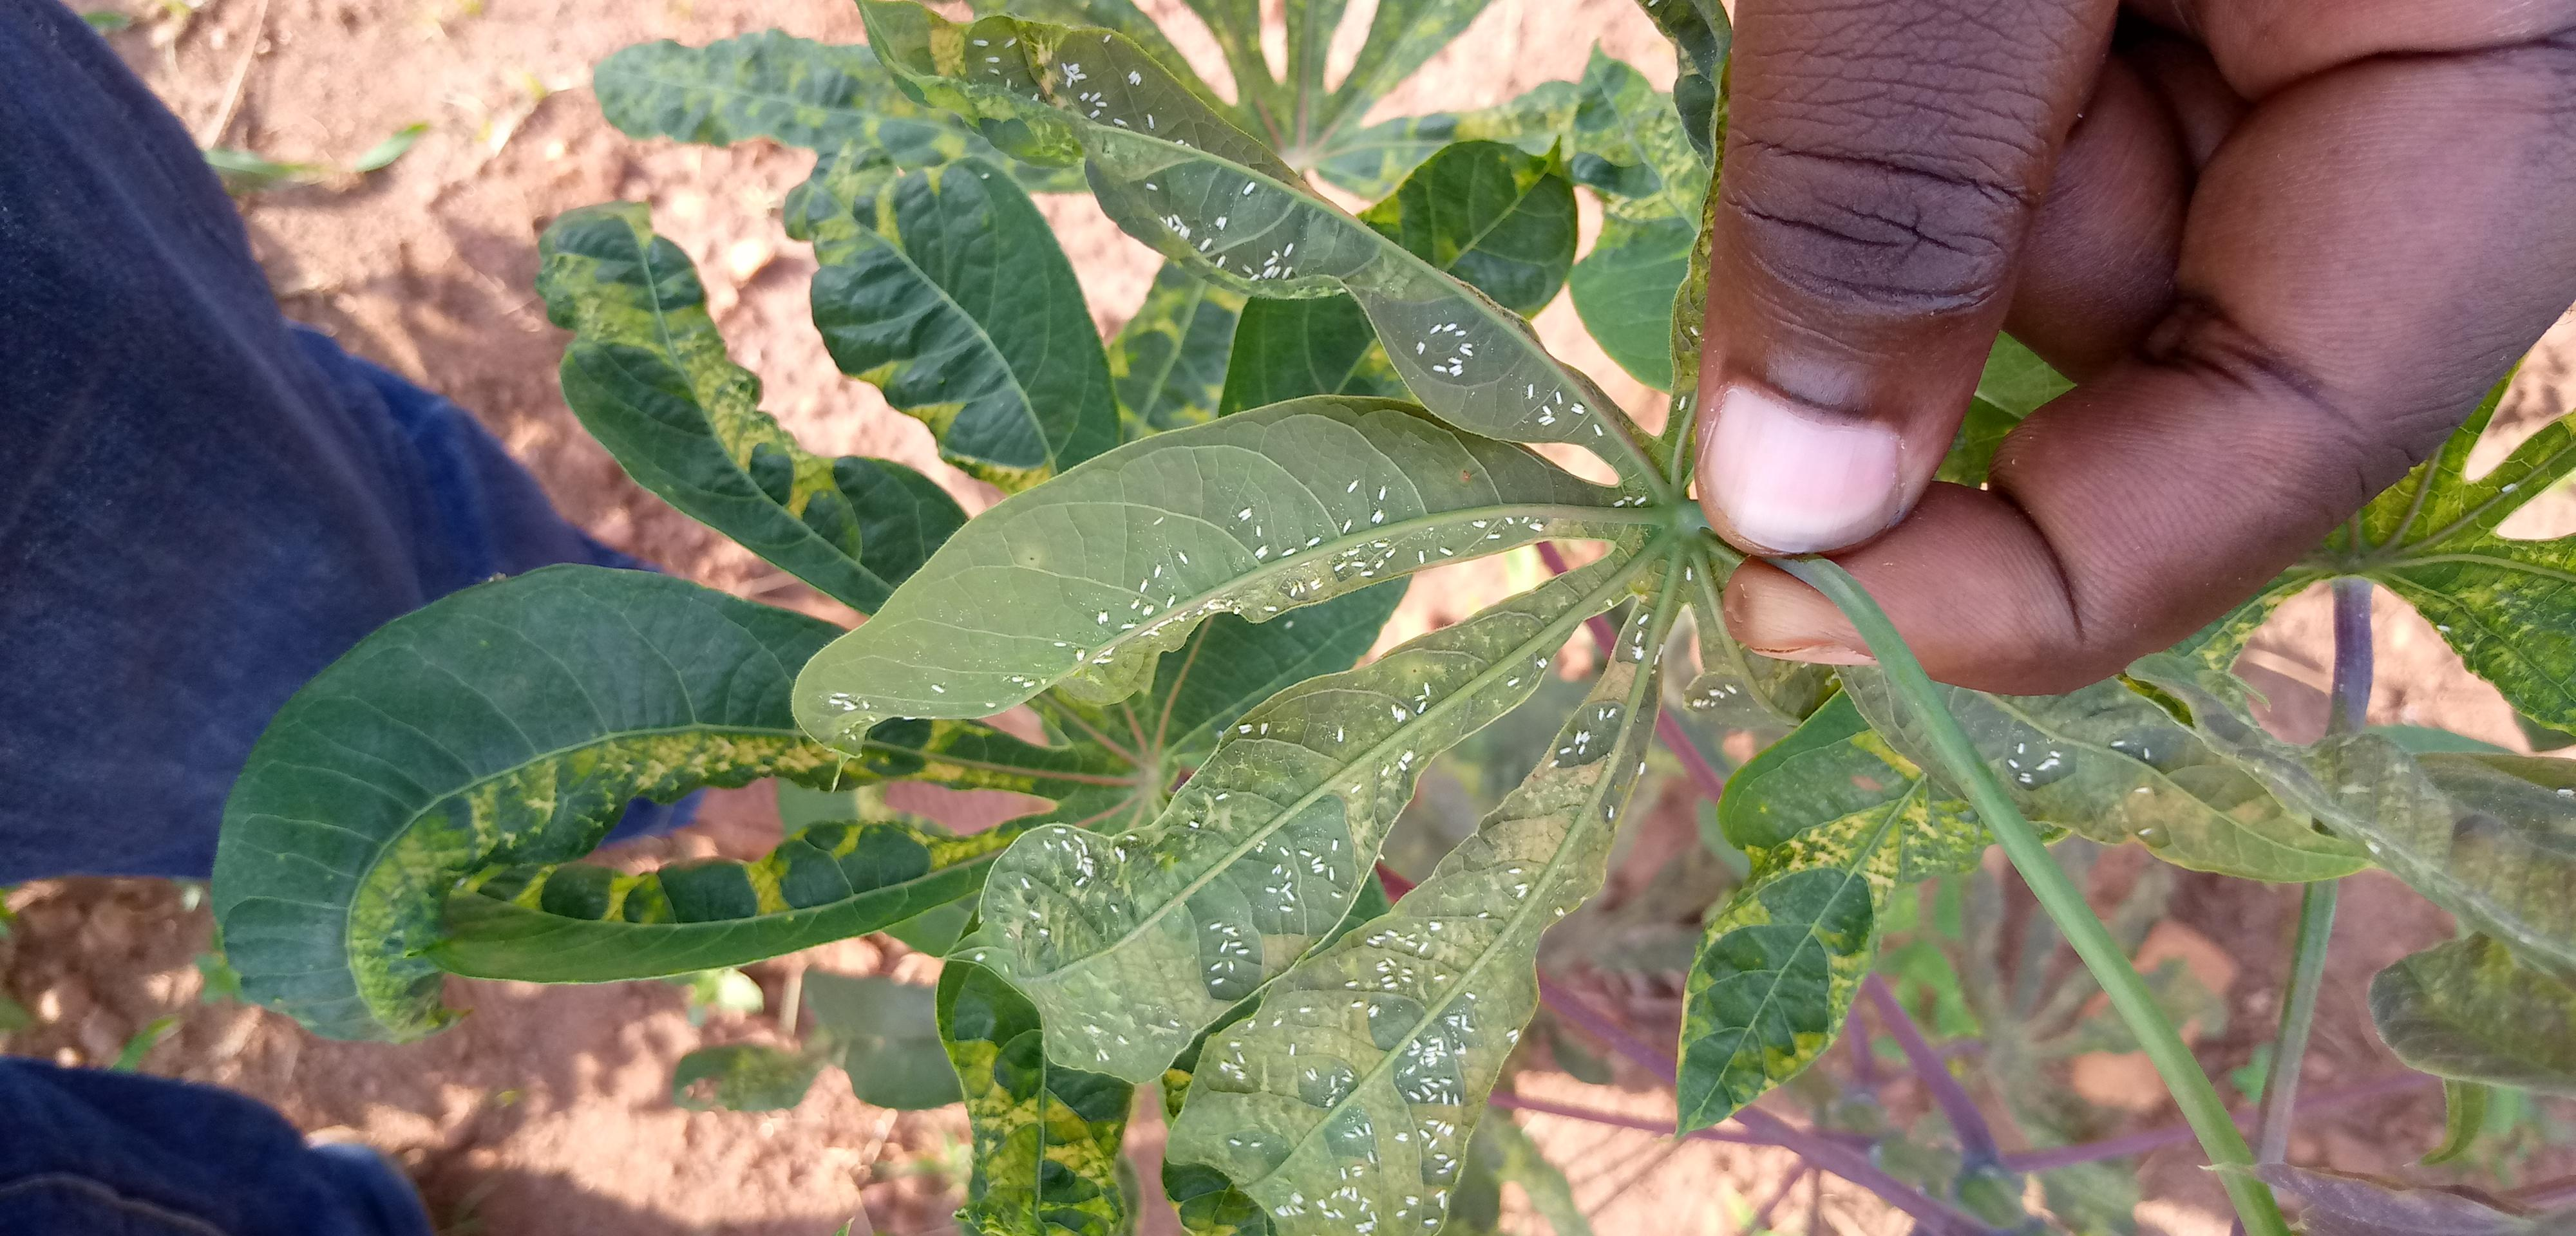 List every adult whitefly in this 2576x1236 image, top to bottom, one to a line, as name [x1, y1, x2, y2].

whitefly [1646, 1, 1660, 9]
whitefly [1103, 33, 1112, 45]
whitefly [1002, 36, 1018, 50]
whitefly [971, 37, 990, 48]
whitefly [984, 55, 1001, 64]
whitefly [1061, 61, 1067, 71]
whitefly [1068, 62, 1081, 72]
whitefly [987, 66, 1001, 76]
whitefly [1127, 70, 1137, 80]
whitefly [1066, 70, 1078, 84]
whitefly [1129, 72, 1141, 86]
whitefly [1076, 73, 1090, 81]
whitefly [1135, 76, 1142, 88]
whitefly [1006, 77, 1012, 91]
whitefly [1065, 77, 1074, 89]
whitefly [1030, 91, 1040, 103]
whitefly [1078, 91, 1090, 103]
whitefly [1090, 91, 1102, 102]
whitefly [1095, 100, 1108, 108]
whitefly [1088, 109, 1101, 120]
whitefly [1144, 112, 1157, 132]
whitefly [1112, 117, 1129, 129]
whitefly [1175, 138, 1186, 144]
whitefly [1241, 180, 1256, 196]
whitefly [1144, 182, 1160, 193]
whitefly [1173, 214, 1185, 226]
whitefly [1166, 216, 1173, 230]
whitefly [1213, 216, 1223, 228]
whitefly [1218, 216, 1228, 232]
whitefly [1173, 224, 1180, 232]
whitefly [1179, 226, 1187, 238]
whitefly [1184, 228, 1191, 240]
whitefly [1198, 236, 1214, 253]
whitefly [1282, 241, 1294, 258]
whitefly [1270, 249, 1280, 257]
whitefly [1215, 254, 1227, 269]
whitefly [1262, 257, 1280, 267]
whitefly [1240, 264, 1255, 276]
whitefly [1262, 264, 1275, 280]
whitefly [1270, 264, 1282, 280]
whitefly [1281, 265, 1293, 281]
whitefly [1249, 273, 1260, 282]
whitefly [1429, 323, 1443, 336]
whitefly [1442, 323, 1459, 335]
whitefly [1688, 325, 1700, 339]
whitefly [1453, 330, 1468, 337]
whitefly [1415, 341, 1423, 351]
whitefly [1460, 342, 1473, 349]
whitefly [1417, 343, 1426, 357]
whitefly [1459, 346, 1474, 357]
whitefly [1446, 355, 1464, 364]
whitefly [1431, 364, 1447, 374]
whitefly [1449, 364, 1463, 373]
whitefly [1452, 368, 1464, 379]
whitefly [1525, 382, 1537, 401]
whitefly [1554, 389, 1564, 406]
whitefly [1677, 392, 1688, 413]
whitefly [1572, 402, 1586, 410]
whitefly [1541, 404, 1553, 416]
whitefly [1569, 406, 1585, 415]
whitefly [1537, 415, 1551, 424]
whitefly [1541, 417, 1556, 427]
whitefly [1591, 422, 1606, 438]
whitefly [1345, 478, 1360, 495]
whitefly [2499, 482, 2517, 494]
whitefly [1376, 483, 1389, 501]
whitefly [1634, 494, 1647, 508]
whitefly [1623, 495, 1634, 501]
whitefly [1613, 499, 1625, 509]
whitefly [1238, 507, 1253, 519]
whitefly [1370, 508, 1382, 523]
whitefly [1241, 512, 1253, 523]
whitefly [1376, 512, 1385, 524]
whitefly [1520, 516, 1531, 524]
whitefly [1341, 517, 1353, 536]
whitefly [1504, 517, 1516, 525]
whitefly [1472, 520, 1485, 529]
whitefly [1477, 520, 1487, 526]
whitefly [1528, 523, 1544, 533]
whitefly [1255, 523, 1263, 538]
whitefly [1485, 533, 1502, 541]
whitefly [1305, 535, 1321, 548]
whitefly [1372, 540, 1390, 548]
whitefly [1255, 544, 1268, 557]
whitefly [1437, 545, 1455, 557]
whitefly [1281, 546, 1298, 559]
whitefly [1385, 547, 1396, 559]
whitefly [1348, 547, 1361, 557]
whitefly [1257, 548, 1269, 561]
whitefly [1417, 549, 1426, 565]
whitefly [1177, 550, 1191, 566]
whitefly [1340, 551, 1348, 557]
whitefly [1374, 557, 1386, 570]
whitefly [1333, 559, 1348, 574]
whitefly [1349, 560, 1369, 568]
whitefly [1153, 562, 1164, 579]
whitefly [1683, 563, 1695, 583]
whitefly [1358, 569, 1376, 576]
whitefly [1137, 577, 1150, 594]
whitefly [1309, 578, 1319, 588]
whitefly [1297, 581, 1307, 594]
whitefly [1312, 581, 1325, 592]
whitefly [1289, 583, 1298, 598]
whitefly [1164, 593, 1177, 610]
whitefly [1605, 597, 1615, 608]
whitefly [1129, 598, 1141, 610]
whitefly [1226, 598, 1234, 608]
whitefly [1215, 603, 1220, 611]
whitefly [1219, 603, 1226, 610]
whitefly [1141, 604, 1150, 617]
whitefly [1147, 604, 1155, 617]
whitefly [1262, 604, 1278, 613]
whitefly [1207, 604, 1216, 610]
whitefly [1233, 605, 1242, 615]
whitefly [1103, 609, 1110, 624]
whitefly [1195, 609, 1204, 617]
whitefly [1095, 610, 1103, 626]
whitefly [1636, 611, 1651, 626]
whitefly [1178, 615, 1186, 623]
whitefly [1119, 621, 1137, 631]
whitefly [2436, 623, 2452, 634]
whitefly [1634, 628, 1643, 644]
whitefly [1149, 630, 1161, 637]
whitefly [1051, 641, 1068, 648]
whitefly [1656, 642, 1664, 655]
whitefly [1633, 644, 1643, 660]
whitefly [1081, 648, 1086, 662]
whitefly [1076, 649, 1081, 662]
whitefly [1653, 653, 1659, 666]
whitefly [1091, 656, 1104, 666]
whitefly [1100, 656, 1113, 665]
whitefly [1540, 657, 1550, 666]
whitefly [1536, 659, 1546, 669]
whitefly [1010, 674, 1027, 682]
whitefly [1039, 676, 1048, 686]
whitefly [1506, 676, 1521, 689]
whitefly [1023, 679, 1036, 689]
whitefly [1423, 680, 1432, 697]
whitefly [1723, 682, 1739, 697]
whitefly [930, 683, 947, 695]
whitefly [1707, 688, 1721, 697]
whitefly [834, 691, 851, 698]
whitefly [1412, 694, 1427, 702]
whitefly [1701, 697, 1710, 706]
whitefly [827, 698, 843, 705]
whitefly [860, 698, 872, 711]
whitefly [843, 699, 855, 707]
whitefly [1416, 700, 1428, 715]
whitefly [984, 701, 997, 709]
whitefly [1390, 704, 1397, 719]
whitefly [842, 705, 858, 713]
whitefly [1606, 705, 1618, 722]
whitefly [1596, 706, 1605, 722]
whitefly [1396, 707, 1402, 724]
whitefly [1401, 707, 1408, 721]
whitefly [1258, 721, 1271, 736]
whitefly [1237, 723, 1254, 730]
whitefly [1336, 726, 1346, 744]
whitefly [1240, 727, 1254, 735]
whitefly [1573, 729, 1582, 746]
whitefly [1580, 729, 1592, 743]
whitefly [2107, 738, 2127, 749]
whitefly [2014, 740, 2026, 756]
whitefly [1577, 742, 1587, 756]
whitefly [2141, 744, 2152, 763]
whitefly [1558, 745, 1573, 756]
whitefly [2049, 749, 2063, 759]
whitefly [1401, 750, 1412, 760]
whitefly [1405, 753, 1414, 763]
whitefly [2048, 756, 2060, 769]
whitefly [2005, 757, 2021, 771]
whitefly [1546, 758, 1562, 771]
whitefly [1635, 758, 1649, 779]
whitefly [1397, 760, 1409, 772]
whitefly [2034, 760, 2047, 773]
whitefly [1380, 763, 1390, 778]
whitefly [2018, 771, 2033, 778]
whitefly [2015, 776, 2036, 785]
whitefly [1350, 783, 1363, 796]
whitefly [1213, 791, 1231, 802]
whitefly [1605, 800, 1615, 822]
whitefly [1187, 819, 1202, 829]
whitefly [2136, 823, 2154, 841]
whitefly [1052, 825, 1066, 834]
whitefly [1072, 833, 1085, 844]
whitefly [1124, 834, 1139, 841]
whitefly [1331, 837, 1339, 852]
whitefly [1043, 839, 1053, 850]
whitefly [1060, 839, 1072, 852]
whitefly [1258, 839, 1269, 847]
whitefly [1081, 844, 1090, 856]
whitefly [1113, 845, 1121, 859]
whitefly [1256, 845, 1265, 854]
whitefly [1278, 845, 1292, 857]
whitefly [1120, 848, 1128, 864]
whitefly [1298, 848, 1313, 857]
whitefly [1075, 850, 1082, 860]
whitefly [1311, 854, 1323, 866]
whitefly [1083, 857, 1095, 864]
whitefly [1076, 859, 1083, 871]
whitefly [1087, 862, 1095, 876]
whitefly [1270, 862, 1283, 876]
whitefly [1082, 863, 1096, 877]
whitefly [1311, 863, 1326, 870]
whitefly [1328, 865, 1337, 882]
whitefly [1506, 865, 1522, 875]
whitefly [1283, 868, 1292, 880]
whitefly [1312, 868, 1325, 875]
whitefly [1074, 876, 1087, 888]
whitefly [1020, 877, 1034, 891]
whitefly [1280, 881, 1293, 893]
whitefly [1514, 882, 1529, 889]
whitefly [1264, 886, 1278, 894]
whitefly [1517, 887, 1528, 898]
whitefly [1285, 890, 1296, 902]
whitefly [1329, 890, 1346, 901]
whitefly [1551, 903, 1568, 920]
whitefly [1109, 903, 1122, 914]
whitefly [1277, 904, 1295, 913]
whitefly [1550, 904, 1567, 919]
whitefly [1027, 908, 1042, 919]
whitefly [1476, 910, 1490, 919]
whitefly [1428, 919, 1443, 926]
whitefly [1209, 921, 1223, 932]
whitefly [1429, 925, 1444, 931]
whitefly [1222, 926, 1236, 933]
whitefly [1038, 926, 1050, 936]
whitefly [1385, 928, 1399, 937]
whitefly [1228, 931, 1240, 937]
whitefly [1406, 932, 1417, 939]
whitefly [1372, 934, 1387, 941]
whitefly [1395, 935, 1406, 942]
whitefly [1366, 936, 1381, 946]
whitefly [1219, 937, 1228, 954]
whitefly [1405, 939, 1419, 948]
whitefly [1228, 940, 1244, 947]
whitefly [1418, 941, 1430, 954]
whitefly [1235, 948, 1251, 955]
whitefly [974, 950, 985, 959]
whitefly [977, 954, 986, 962]
whitefly [1385, 956, 1397, 966]
whitefly [1226, 959, 1237, 973]
whitefly [1210, 960, 1224, 973]
whitefly [1375, 960, 1388, 968]
whitefly [1376, 966, 1391, 972]
whitefly [1401, 967, 1414, 975]
whitefly [1433, 973, 1448, 982]
whitefly [1379, 974, 1395, 984]
whitefly [1210, 976, 1226, 988]
whitefly [1400, 976, 1414, 984]
whitefly [1343, 979, 1359, 989]
whitefly [1383, 980, 1399, 989]
whitefly [1463, 989, 1479, 1002]
whitefly [1351, 1000, 1365, 1009]
whitefly [1298, 1004, 1312, 1015]
whitefly [1367, 1004, 1378, 1014]
whitefly [1368, 1006, 1381, 1018]
whitefly [1459, 1012, 1469, 1028]
whitefly [1443, 1014, 1461, 1021]
whitefly [1271, 1016, 1283, 1027]
whitefly [1168, 1018, 1181, 1028]
whitefly [1247, 1018, 1257, 1029]
whitefly [1446, 1019, 1461, 1028]
whitefly [1461, 1024, 1477, 1035]
whitefly [1506, 1028, 1519, 1038]
whitefly [1511, 1033, 1519, 1045]
whitefly [1117, 1033, 1131, 1045]
whitefly [1428, 1036, 1444, 1046]
whitefly [1408, 1038, 1423, 1051]
whitefly [1452, 1038, 1469, 1056]
whitefly [1228, 1039, 1244, 1047]
whitefly [1436, 1040, 1448, 1051]
whitefly [1288, 1042, 1298, 1056]
whitefly [1423, 1045, 1437, 1052]
whitefly [1423, 1045, 1439, 1053]
whitefly [1099, 1047, 1112, 1062]
whitefly [1405, 1049, 1423, 1057]
whitefly [1236, 1050, 1247, 1064]
whitefly [1435, 1050, 1449, 1059]
whitefly [1424, 1051, 1435, 1058]
whitefly [1095, 1052, 1103, 1063]
whitefly [1416, 1056, 1426, 1067]
whitefly [1425, 1056, 1439, 1063]
whitefly [1220, 1060, 1231, 1069]
whitefly [1426, 1060, 1440, 1069]
whitefly [1403, 1062, 1417, 1076]
whitefly [1219, 1063, 1228, 1073]
whitefly [1310, 1067, 1320, 1078]
whitefly [1343, 1068, 1355, 1078]
whitefly [1303, 1069, 1317, 1082]
whitefly [1234, 1069, 1247, 1076]
whitefly [1329, 1072, 1338, 1089]
whitefly [1234, 1074, 1247, 1080]
whitefly [1340, 1075, 1354, 1084]
whitefly [1417, 1075, 1435, 1083]
whitefly [1438, 1075, 1454, 1087]
whitefly [1427, 1079, 1441, 1089]
whitefly [1420, 1083, 1432, 1098]
whitefly [1331, 1086, 1341, 1094]
whitefly [1441, 1088, 1449, 1106]
whitefly [1406, 1089, 1422, 1103]
whitefly [1452, 1092, 1462, 1109]
whitefly [1325, 1094, 1336, 1103]
whitefly [1325, 1101, 1334, 1108]
whitefly [1424, 1118, 1440, 1125]
whitefly [1435, 1119, 1447, 1133]
whitefly [1364, 1121, 1374, 1136]
whitefly [1443, 1123, 1451, 1136]
whitefly [1445, 1124, 1455, 1138]
whitefly [1352, 1125, 1366, 1138]
whitefly [1418, 1128, 1432, 1139]
whitefly [1342, 1130, 1358, 1139]
whitefly [1396, 1130, 1408, 1138]
whitefly [1394, 1136, 1410, 1143]
whitefly [1428, 1136, 1439, 1150]
whitefly [1227, 1137, 1243, 1148]
whitefly [1249, 1139, 1264, 1148]
whitefly [1366, 1149, 1377, 1166]
whitefly [1433, 1152, 1450, 1161]
whitefly [1444, 1157, 1458, 1167]
whitefly [1350, 1163, 1365, 1170]
whitefly [1339, 1165, 1348, 1181]
whitefly [1435, 1166, 1449, 1175]
whitefly [1352, 1170, 1365, 1179]
whitefly [1350, 1184, 1359, 1200]
whitefly [1340, 1184, 1347, 1197]
whitefly [1345, 1186, 1352, 1197]
whitefly [1435, 1188, 1448, 1198]
whitefly [1330, 1189, 1341, 1200]
whitefly [1289, 1190, 1307, 1204]
whitefly [1290, 1191, 1305, 1204]
whitefly [1405, 1194, 1419, 1201]
whitefly [1439, 1194, 1446, 1210]
whitefly [1361, 1195, 1374, 1204]
whitefly [1315, 1197, 1328, 1209]
whitefly [1405, 1199, 1417, 1206]
whitefly [1273, 1202, 1291, 1219]
whitefly [1358, 1202, 1367, 1213]
whitefly [1272, 1203, 1285, 1218]
whitefly [1285, 1203, 1296, 1216]
whitefly [1294, 1204, 1307, 1216]
whitefly [1333, 1208, 1347, 1221]
whitefly [1394, 1208, 1408, 1218]
whitefly [1321, 1210, 1336, 1219]
whitefly [1368, 1210, 1381, 1224]
whitefly [1422, 1217, 1441, 1226]
whitefly [1363, 1219, 1376, 1227]
whitefly [1354, 1222, 1366, 1228]
whitefly [1356, 1228, 1368, 1233]